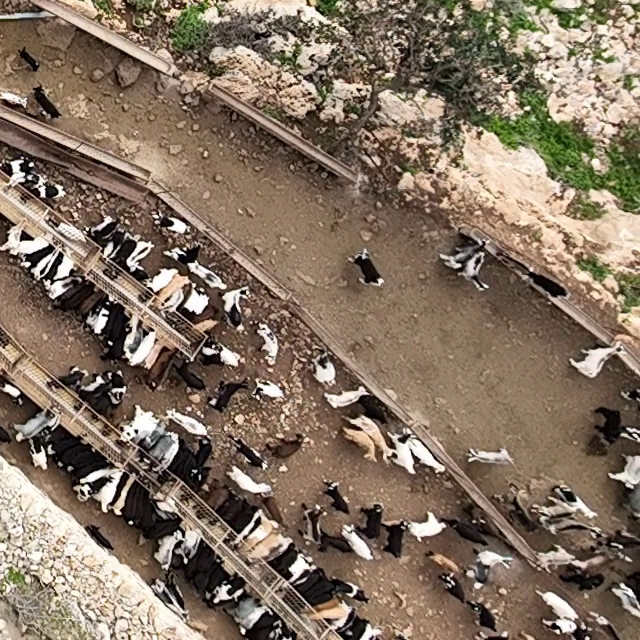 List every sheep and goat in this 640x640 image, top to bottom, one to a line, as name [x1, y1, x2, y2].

goat [18, 47, 41, 72]
goat [32, 86, 62, 120]
goat [0, 91, 28, 108]
goat [0, 158, 35, 172]
goat [2, 172, 47, 193]
goat [19, 184, 65, 203]
goat [151, 210, 192, 235]
goat [91, 216, 111, 233]
goat [0, 217, 27, 251]
goat [46, 217, 86, 244]
goat [83, 218, 120, 241]
goat [102, 225, 125, 262]
goat [10, 234, 52, 255]
goat [112, 234, 139, 267]
goat [440, 239, 491, 269]
goat [19, 240, 58, 268]
goat [126, 242, 154, 272]
goat [164, 243, 201, 263]
goat [31, 245, 62, 279]
goat [54, 246, 73, 280]
goat [348, 246, 386, 287]
goat [497, 250, 533, 275]
goat [458, 251, 489, 293]
goat [44, 252, 63, 290]
goat [188, 261, 227, 289]
goat [119, 262, 148, 279]
goat [145, 268, 178, 296]
goat [528, 272, 568, 300]
goat [51, 274, 93, 309]
goat [153, 274, 187, 307]
goat [46, 275, 84, 297]
goat [159, 282, 191, 317]
goat [61, 283, 95, 311]
goat [219, 285, 249, 333]
goat [172, 286, 209, 325]
goat [77, 290, 105, 317]
goat [87, 293, 108, 325]
goat [94, 297, 112, 334]
goat [98, 301, 119, 335]
goat [108, 302, 126, 346]
goat [192, 305, 214, 330]
goat [123, 313, 145, 360]
goat [0, 315, 10, 349]
goat [191, 320, 217, 338]
goat [256, 323, 279, 365]
goat [129, 325, 156, 366]
goat [100, 328, 126, 360]
goat [203, 331, 224, 365]
goat [144, 335, 167, 370]
goat [218, 341, 238, 365]
goat [570, 341, 626, 380]
goat [309, 346, 336, 383]
goat [146, 347, 179, 392]
goat [174, 356, 206, 391]
goat [49, 366, 88, 390]
goat [103, 371, 128, 406]
goat [74, 372, 110, 411]
goat [209, 377, 249, 412]
goat [252, 379, 284, 401]
goat [0, 382, 21, 404]
goat [324, 387, 368, 410]
goat [621, 387, 639, 403]
goat [90, 392, 111, 418]
goat [359, 395, 389, 425]
goat [120, 403, 159, 441]
goat [14, 404, 55, 442]
goat [104, 405, 123, 434]
goat [596, 406, 621, 444]
goat [165, 407, 208, 435]
goat [0, 413, 11, 444]
goat [42, 413, 61, 436]
goat [344, 416, 398, 463]
goat [141, 423, 168, 452]
goat [388, 426, 416, 475]
goat [621, 426, 639, 443]
goat [341, 427, 377, 462]
goat [144, 431, 179, 469]
goat [48, 432, 88, 455]
goat [229, 434, 269, 471]
goat [266, 434, 305, 460]
goat [28, 436, 48, 470]
goat [190, 436, 212, 481]
goat [409, 438, 445, 473]
goat [56, 440, 94, 466]
goat [154, 443, 179, 473]
goat [67, 447, 104, 471]
goat [465, 448, 514, 467]
goat [158, 449, 187, 482]
goat [181, 455, 198, 492]
goat [607, 455, 639, 487]
goat [71, 461, 114, 480]
goat [226, 466, 272, 493]
goat [80, 468, 118, 484]
goat [92, 471, 123, 515]
goat [110, 472, 128, 506]
goat [114, 473, 137, 514]
goat [77, 475, 113, 501]
goat [124, 476, 145, 525]
goat [143, 481, 153, 532]
goat [323, 481, 350, 516]
goat [552, 485, 599, 519]
goat [195, 487, 228, 520]
goat [623, 487, 639, 519]
goat [510, 488, 539, 532]
goat [155, 490, 179, 514]
goat [209, 495, 233, 525]
goat [259, 495, 290, 534]
goat [534, 497, 576, 519]
goat [221, 500, 242, 526]
goat [359, 503, 382, 540]
goat [468, 503, 511, 545]
goat [299, 504, 326, 544]
goat [231, 509, 262, 546]
goat [144, 510, 187, 539]
goat [407, 512, 445, 541]
goat [440, 518, 489, 546]
goat [239, 520, 279, 552]
goat [382, 520, 407, 558]
goat [548, 520, 603, 538]
goat [85, 525, 114, 551]
goat [342, 525, 373, 560]
goat [175, 528, 202, 564]
goat [154, 530, 184, 569]
goat [604, 530, 639, 548]
goat [320, 531, 354, 553]
goat [244, 534, 293, 565]
goat [265, 542, 299, 570]
goat [535, 545, 575, 570]
goat [198, 546, 214, 573]
goat [185, 547, 202, 580]
goat [467, 548, 513, 591]
goat [426, 551, 459, 572]
goat [197, 553, 222, 593]
goat [279, 553, 316, 578]
goat [573, 556, 616, 570]
goat [205, 567, 231, 593]
goat [294, 567, 326, 594]
goat [281, 568, 311, 588]
goat [624, 569, 639, 599]
goat [166, 571, 187, 610]
goat [438, 573, 466, 603]
goat [578, 573, 604, 590]
goat [214, 575, 244, 604]
goat [333, 576, 370, 604]
goat [149, 578, 190, 622]
goat [297, 580, 334, 604]
goat [612, 581, 639, 618]
goat [535, 590, 587, 631]
goat [310, 591, 331, 605]
goat [224, 596, 259, 622]
goat [301, 596, 337, 615]
goat [467, 600, 497, 631]
goat [333, 601, 352, 630]
goat [238, 606, 270, 635]
goat [337, 607, 357, 632]
goat [301, 608, 345, 620]
goat [255, 612, 279, 629]
goat [590, 613, 621, 639]
goat [339, 616, 381, 639]
goat [541, 618, 590, 639]
goat [263, 619, 283, 639]
goat [282, 627, 293, 639]
goat [474, 633, 508, 639]